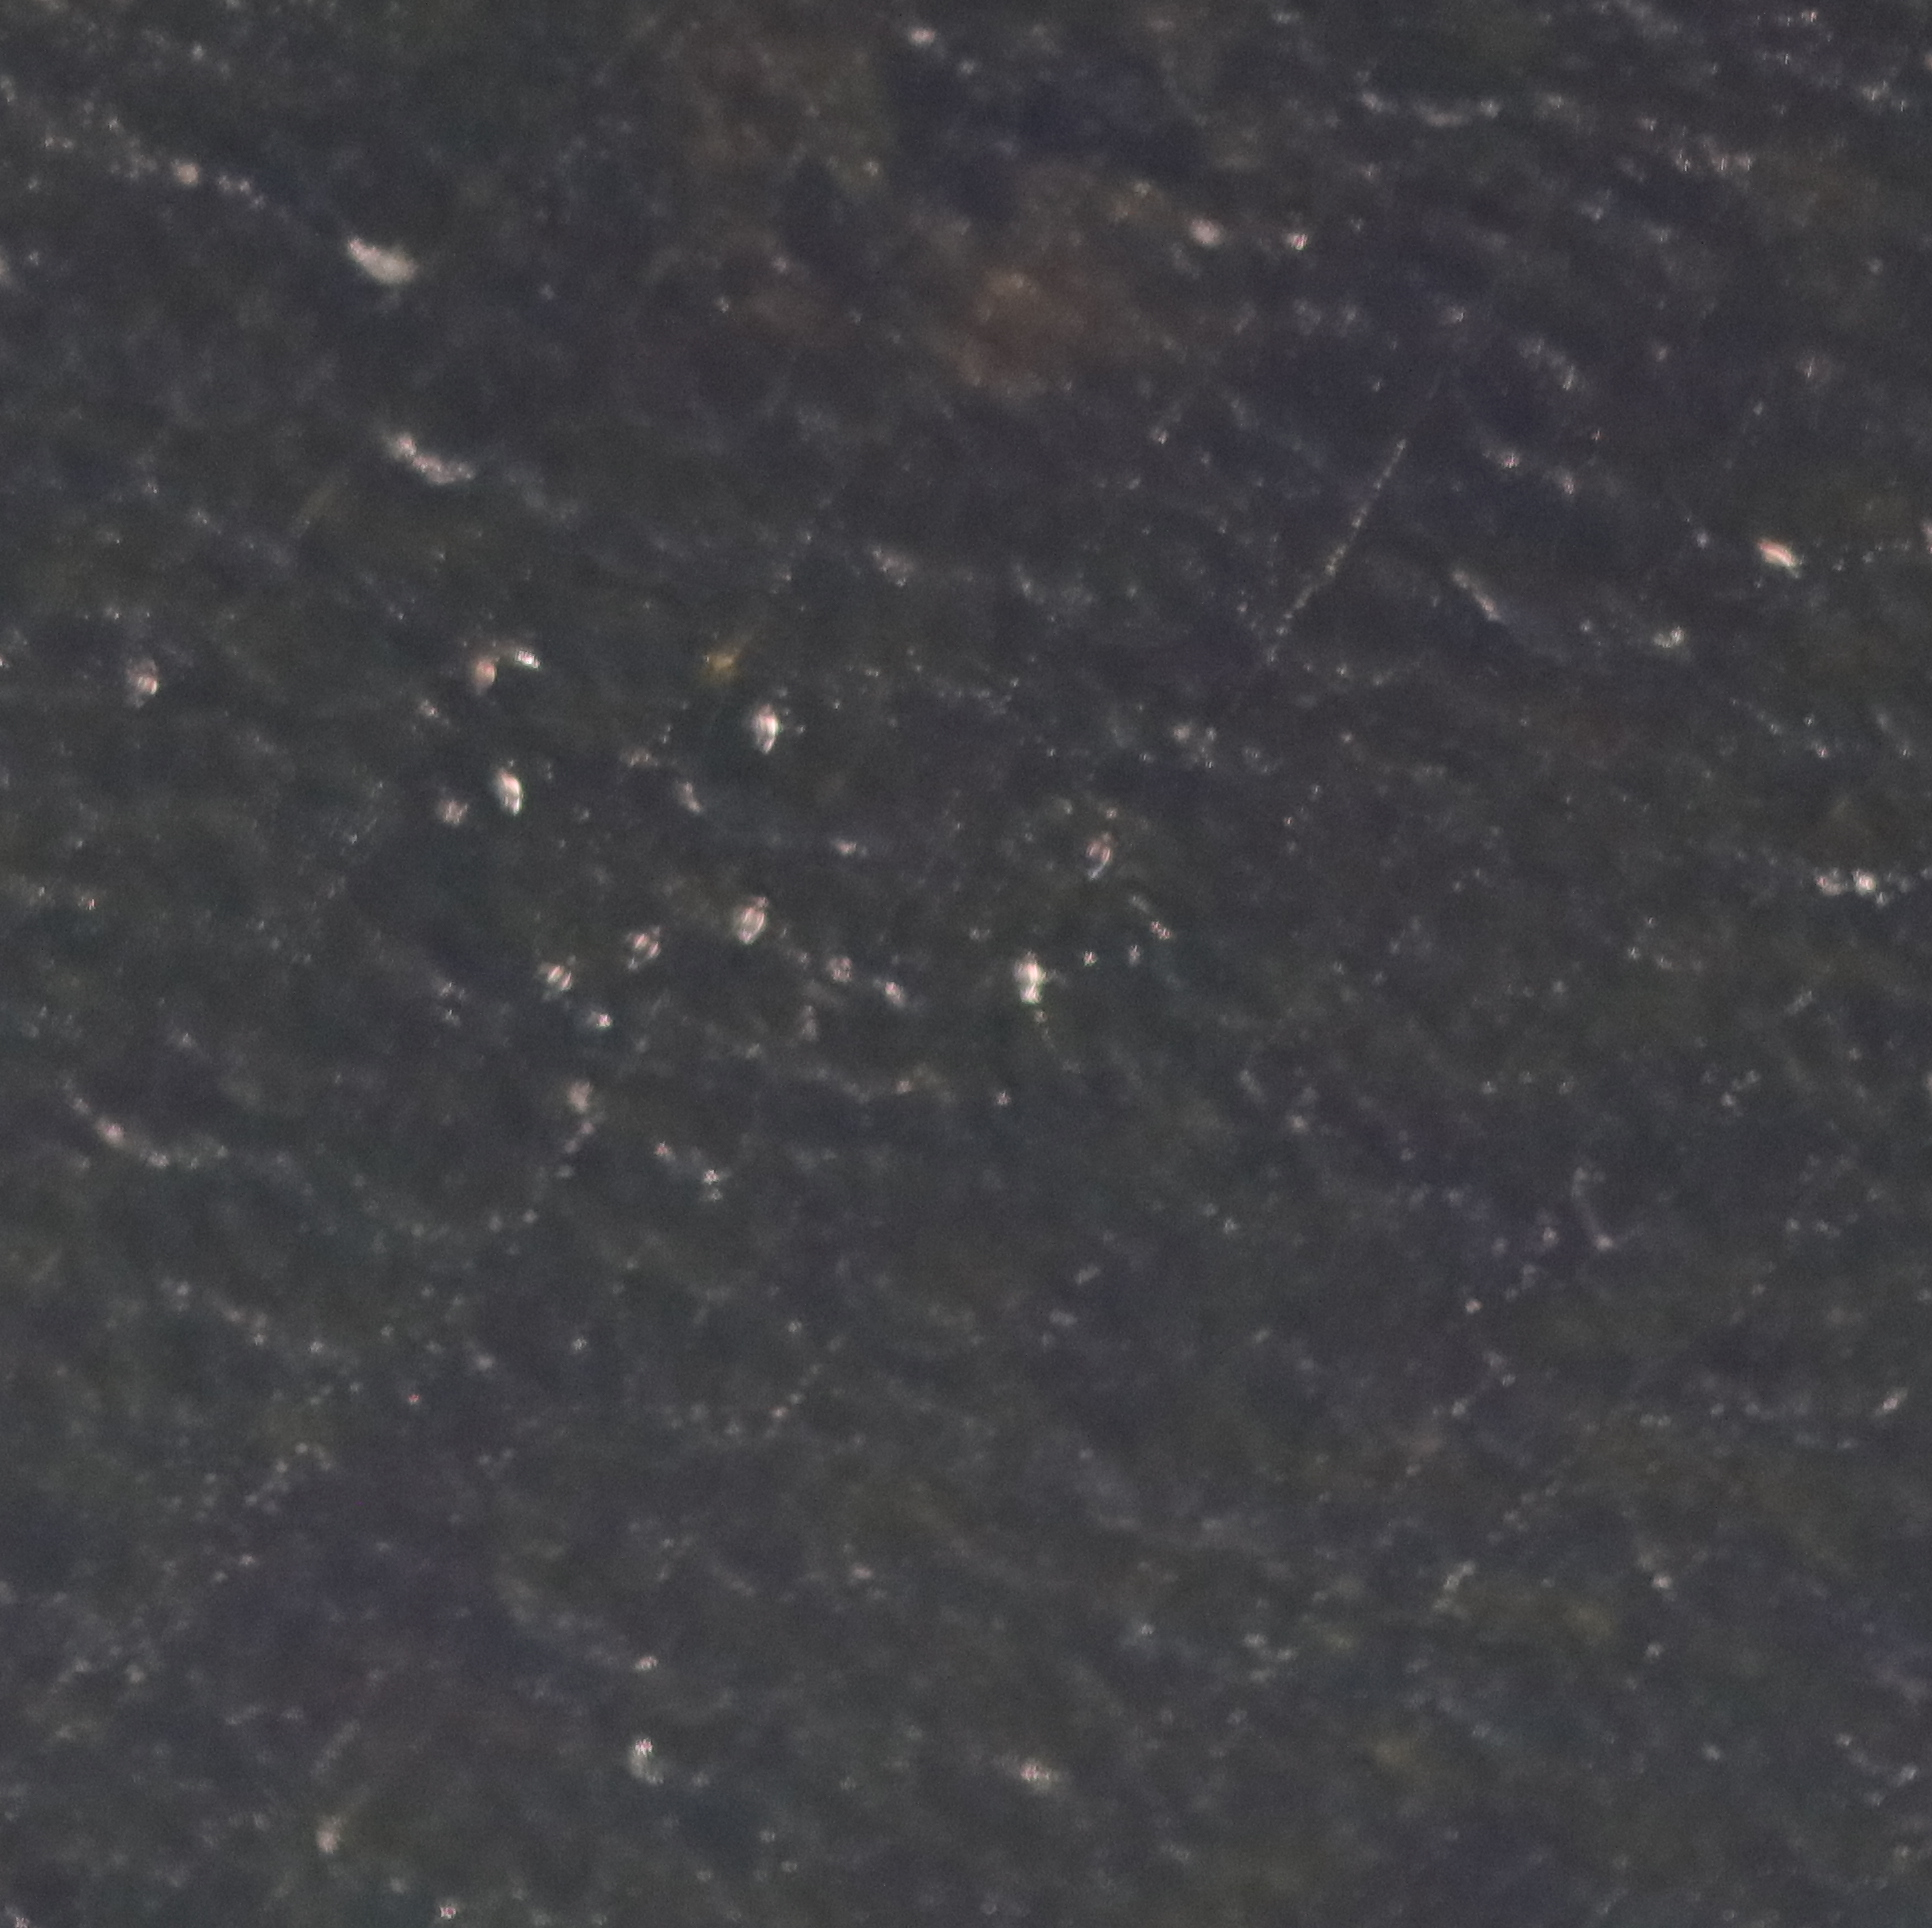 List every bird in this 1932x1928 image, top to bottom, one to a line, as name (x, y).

brant (509, 651)
brant (480, 682)
brant (144, 687)
brant (767, 729)
brant (504, 791)
brant (1093, 852)
brant (748, 925)
brant (641, 947)
brant (556, 979)
brant (1024, 982)
brant (582, 1097)